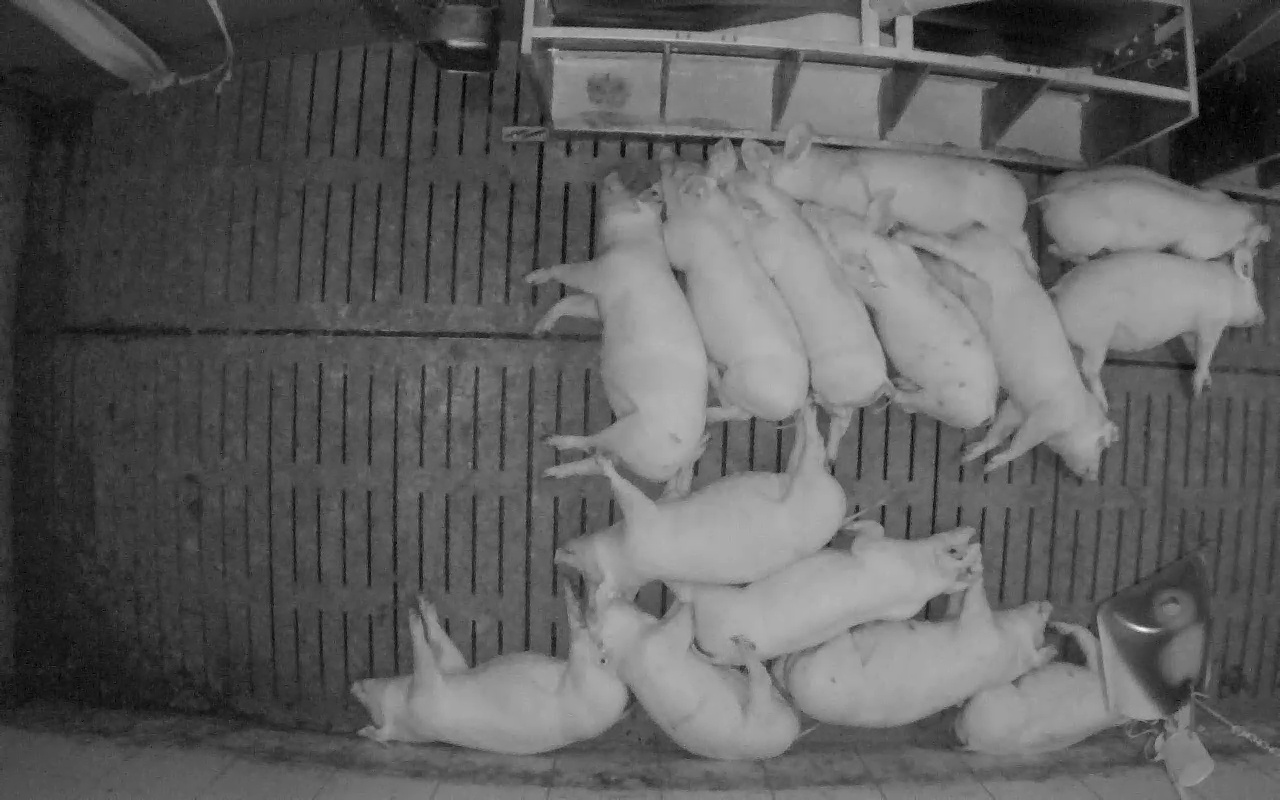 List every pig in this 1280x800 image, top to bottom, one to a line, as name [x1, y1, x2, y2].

pig [770, 124, 1041, 281]
pig [719, 139, 894, 463]
pig [660, 142, 811, 425]
pig [1027, 165, 1274, 267]
pig [525, 173, 713, 485]
pig [799, 188, 999, 431]
pig [893, 221, 1123, 487]
pig [1047, 249, 1269, 411]
pig [551, 396, 871, 617]
pig [659, 520, 984, 667]
pig [769, 556, 1059, 719]
pig [349, 576, 636, 757]
pig [584, 581, 821, 761]
pig [955, 620, 1136, 755]